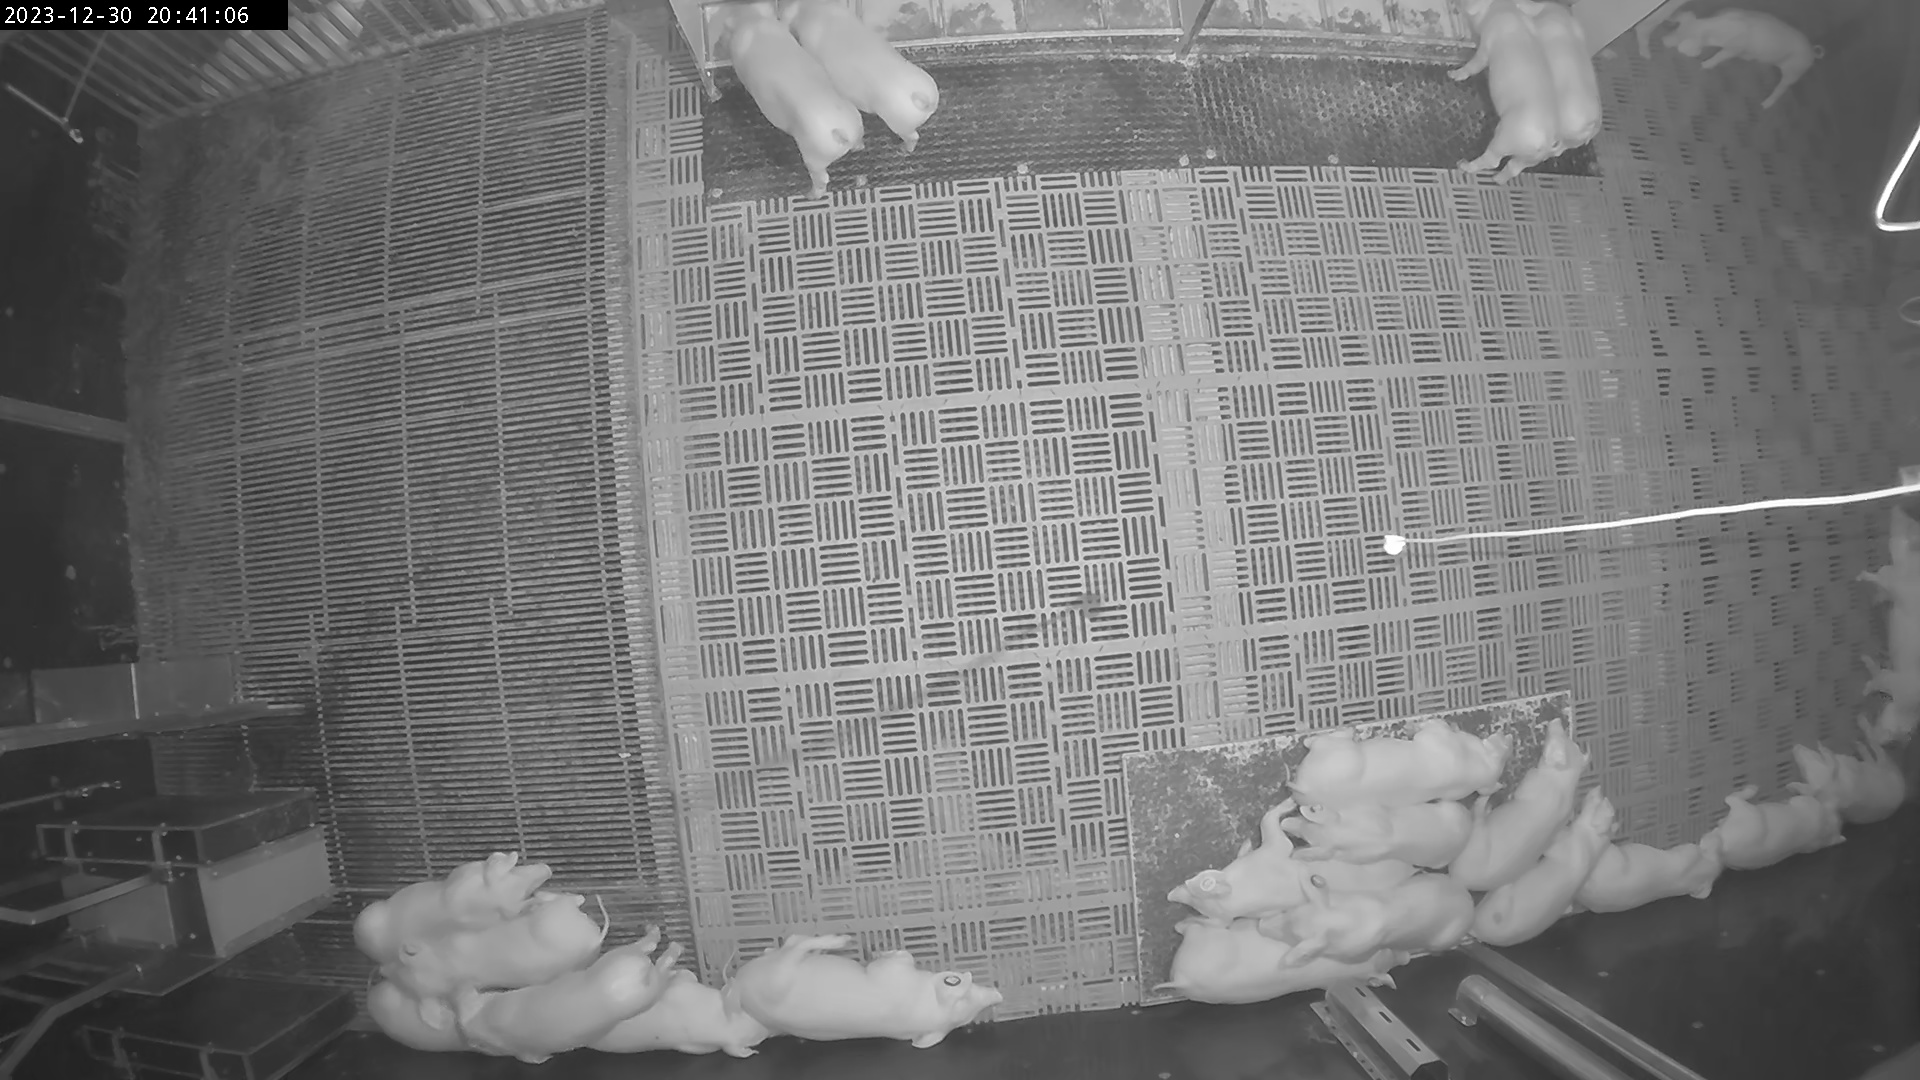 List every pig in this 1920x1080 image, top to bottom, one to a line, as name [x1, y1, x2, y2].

pig [450, 0, 603, 23]
pig [1444, 0, 1559, 185]
pig [1532, 0, 1603, 163]
pig [184, 1, 374, 118]
pig [717, 2, 868, 201]
pig [776, 2, 942, 155]
pig [1660, 6, 1824, 111]
pig [1888, 507, 1917, 566]
pig [1853, 552, 1917, 749]
pig [1781, 711, 1905, 824]
pig [1449, 714, 1592, 891]
pig [1284, 722, 1511, 808]
pig [1715, 783, 1846, 871]
pig [1470, 785, 1620, 946]
pig [1165, 796, 1422, 931]
pig [1280, 801, 1474, 873]
pig [1575, 827, 1726, 916]
pig [353, 849, 553, 965]
pig [1254, 870, 1476, 971]
pig [379, 890, 610, 1031]
pig [1153, 917, 1410, 1007]
pig [446, 923, 685, 1056]
pig [720, 933, 1002, 1048]
pig [366, 966, 554, 1067]
pig [587, 967, 779, 1056]